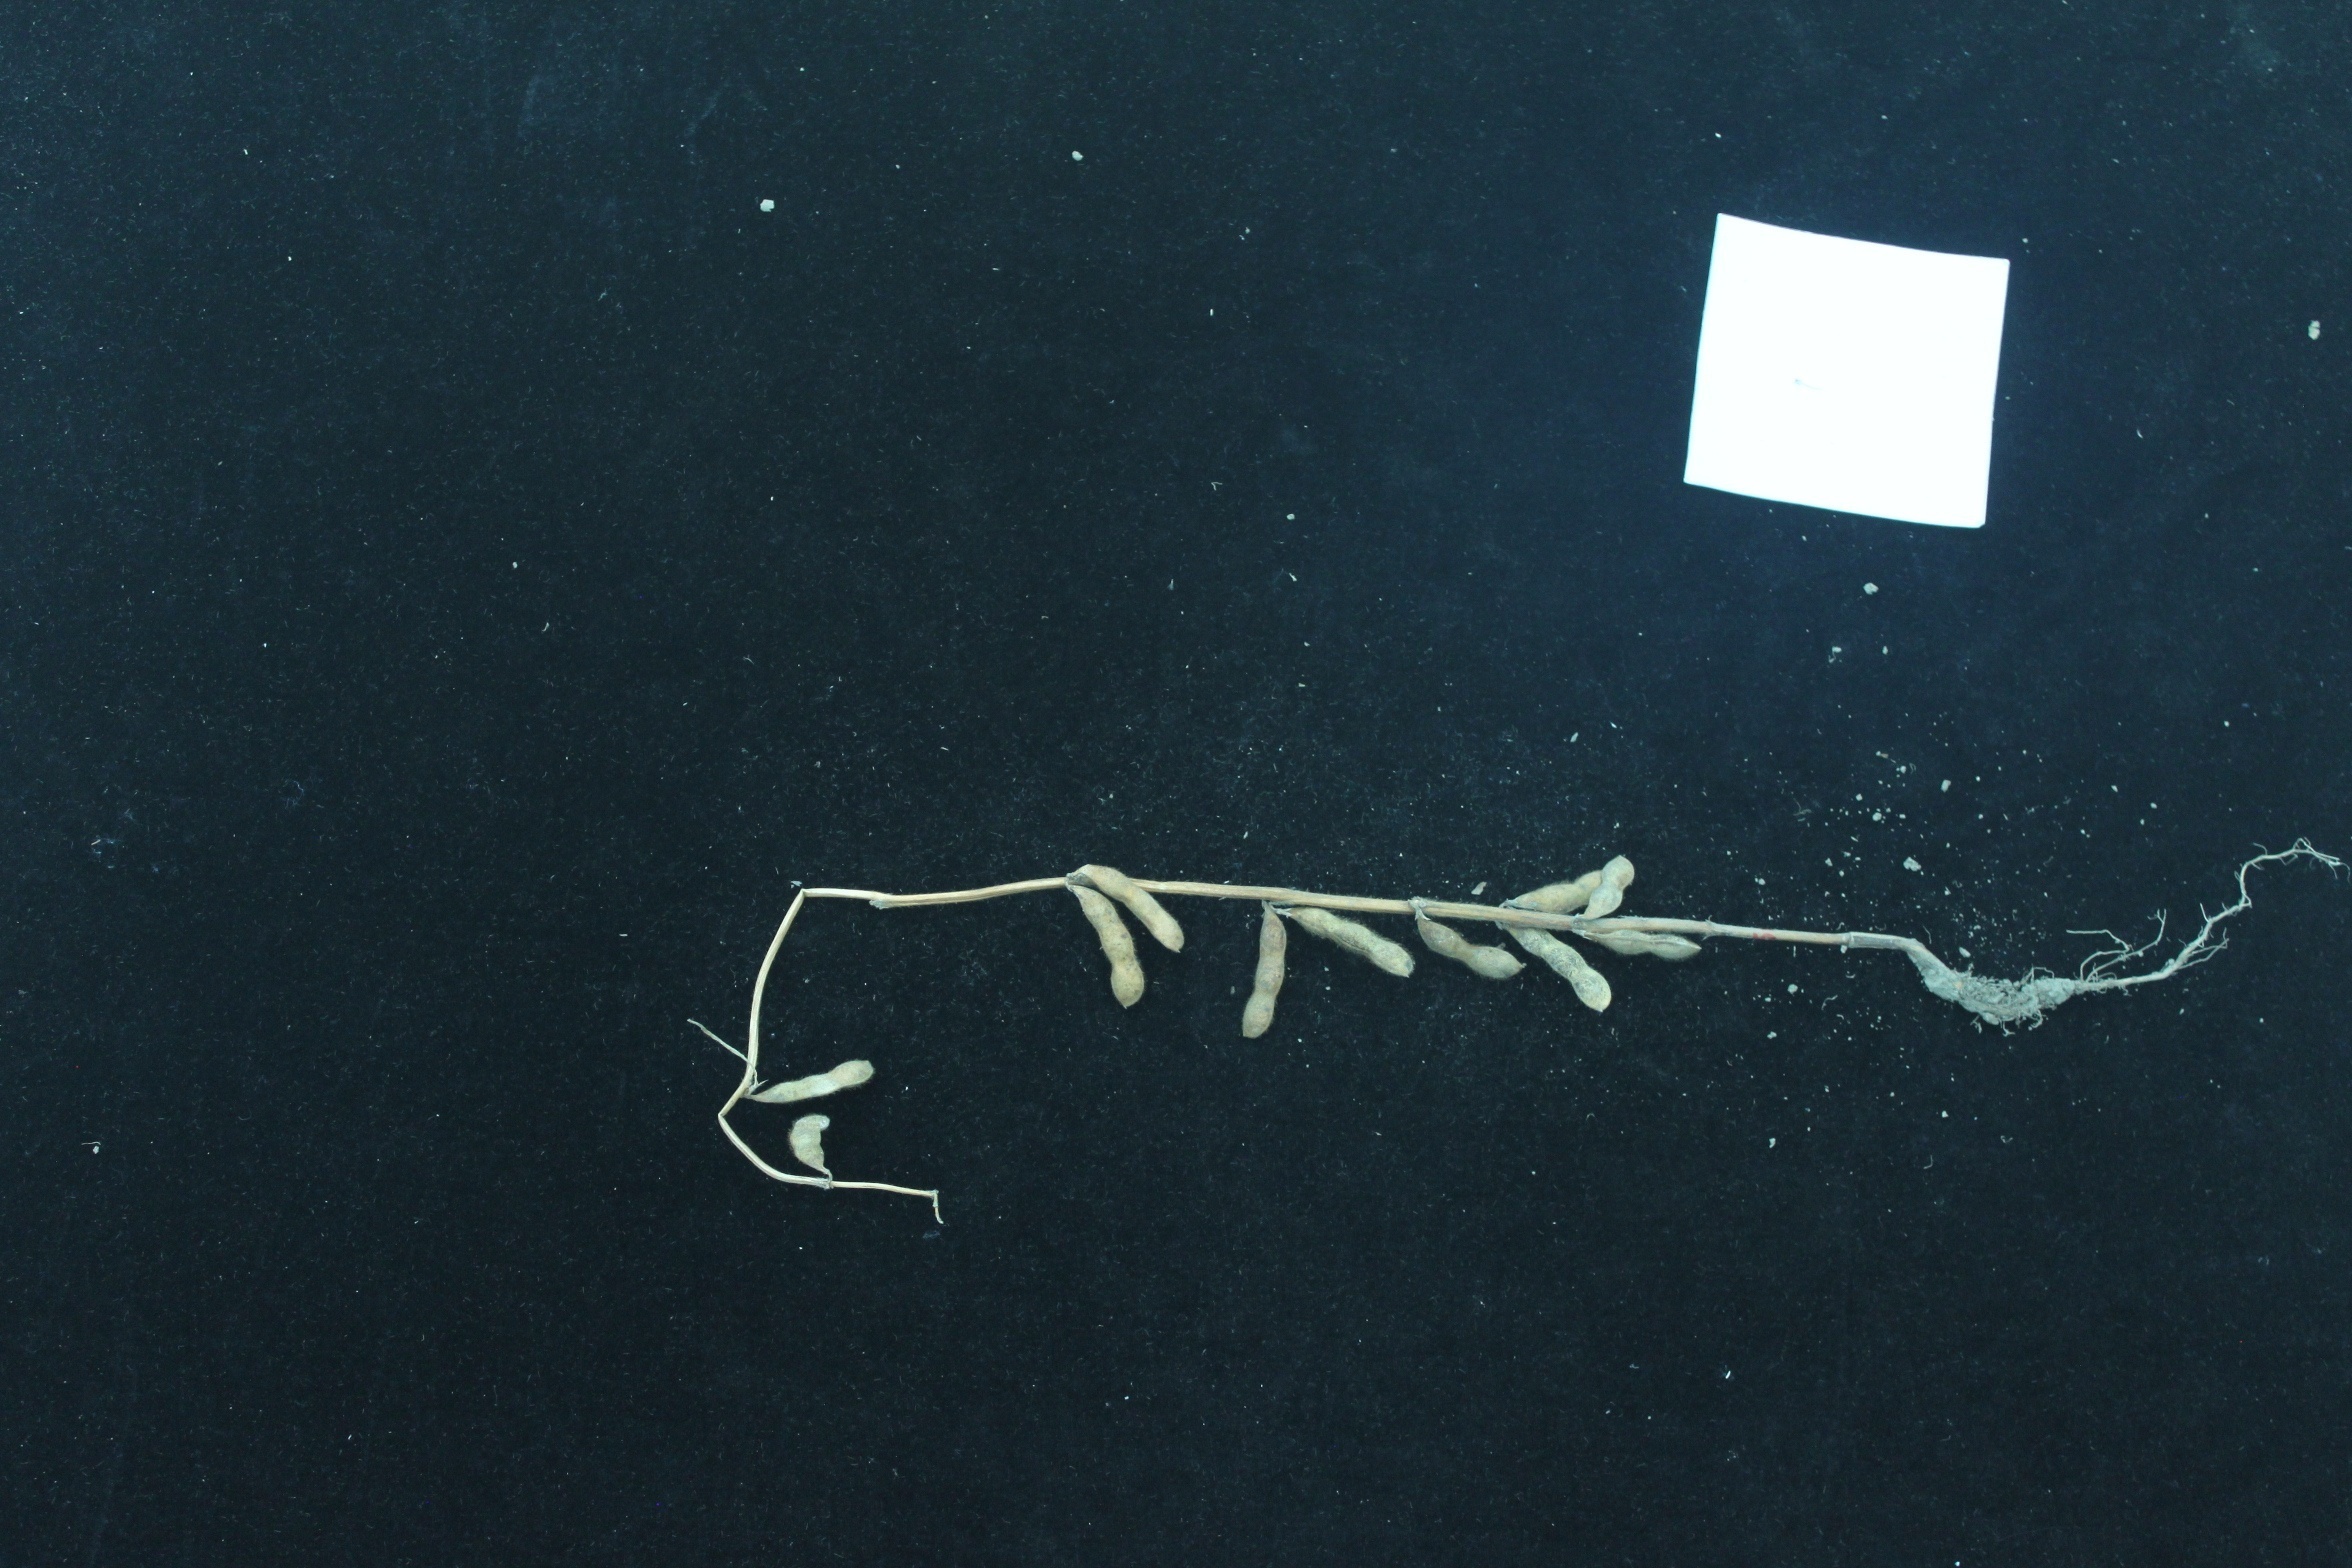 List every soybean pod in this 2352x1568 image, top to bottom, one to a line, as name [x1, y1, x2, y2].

soybean pod [1575, 854, 1632, 921]
soybean pod [1077, 864, 1182, 950]
soybean pod [1507, 870, 1605, 911]
soybean pod [1067, 885, 1143, 1009]
soybean pod [1243, 900, 1287, 1038]
soybean pod [1276, 906, 1414, 978]
soybean pod [1414, 908, 1523, 976]
soybean pod [1504, 925, 1610, 1009]
soybean pod [1582, 928, 1700, 957]
soybean pod [746, 1060, 872, 1102]
soybean pod [790, 1114, 829, 1171]